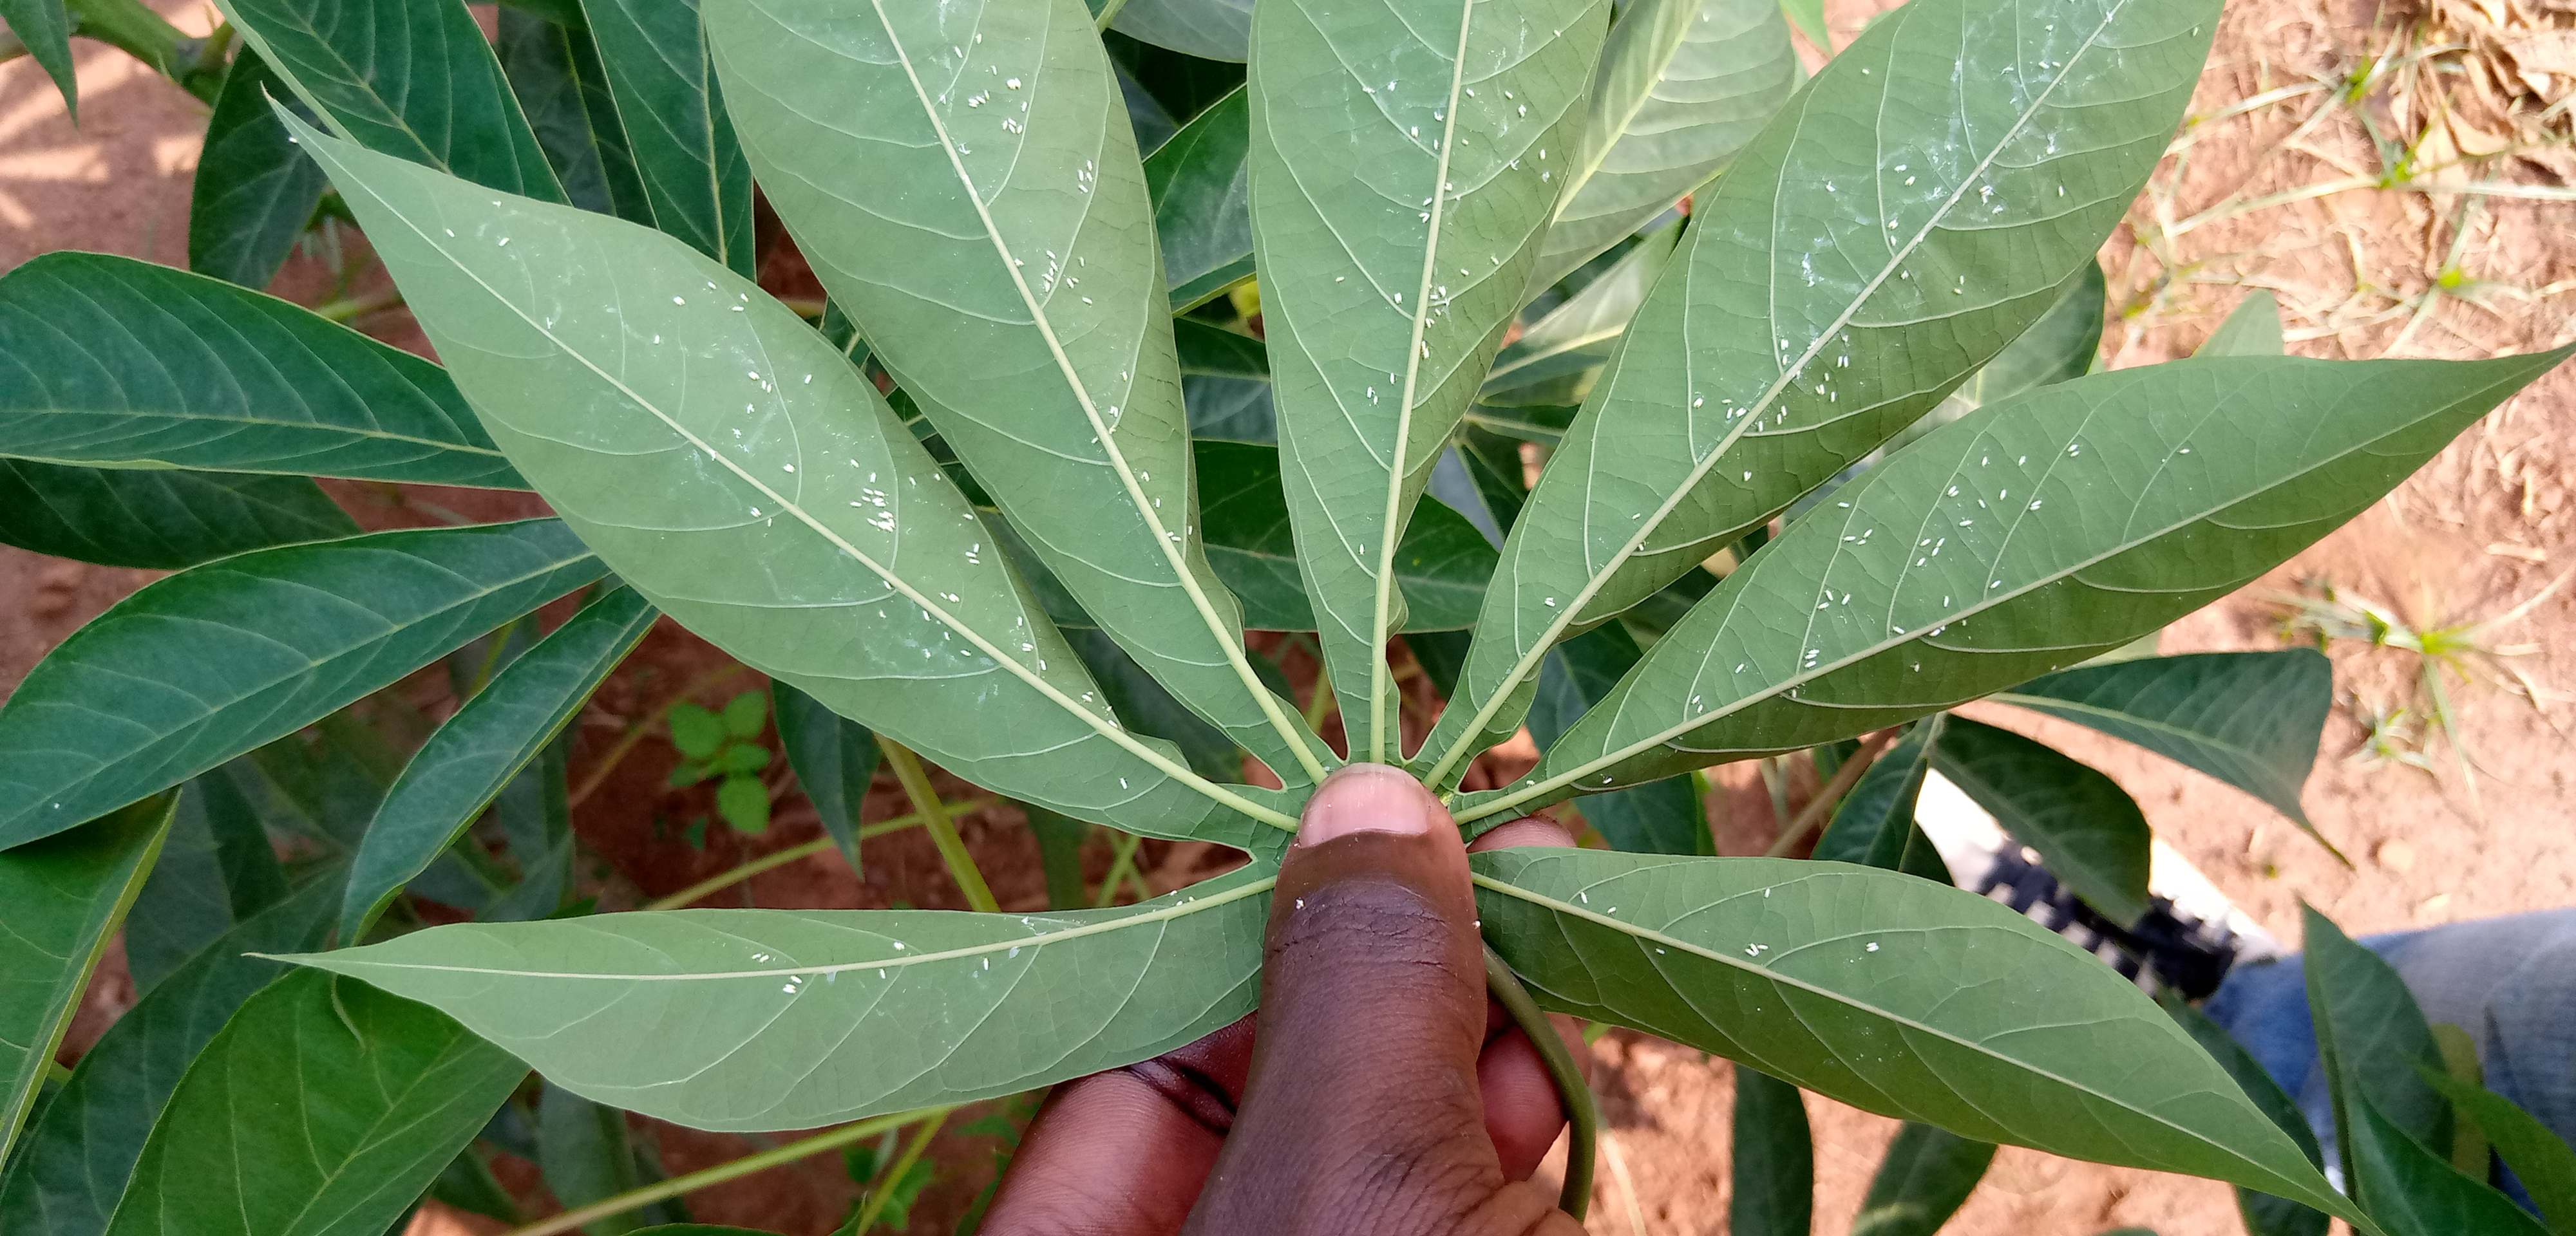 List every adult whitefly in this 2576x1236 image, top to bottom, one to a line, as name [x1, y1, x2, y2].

whitefly [2105, 10, 2114, 24]
whitefly [1701, 12, 1713, 24]
whitefly [2044, 23, 2055, 33]
whitefly [2191, 26, 2200, 38]
whitefly [1553, 28, 1562, 40]
whitefly [975, 32, 983, 44]
whitefly [954, 44, 963, 59]
whitefly [2037, 61, 2052, 70]
whitefly [2050, 61, 2062, 69]
whitefly [991, 64, 998, 77]
whitefly [2000, 66, 2014, 76]
whitefly [1861, 66, 1871, 77]
whitefly [1656, 71, 1666, 84]
whitefly [1006, 76, 1021, 90]
whitefly [1387, 79, 1398, 92]
whitefly [1361, 85, 1376, 95]
whitefly [1465, 86, 1475, 98]
whitefly [983, 88, 992, 100]
whitefly [1504, 89, 1514, 100]
whitefly [938, 93, 947, 105]
whitefly [976, 94, 987, 105]
whitefly [967, 98, 978, 108]
whitefly [1021, 99, 1028, 112]
whitefly [1517, 103, 1528, 118]
whitefly [1433, 111, 1444, 121]
whitefly [1007, 117, 1016, 126]
whitefly [1002, 118, 1008, 132]
whitefly [1008, 123, 1016, 135]
whitefly [1016, 124, 1023, 135]
whitefly [1411, 125, 1419, 138]
whitefly [1461, 136, 1470, 147]
whitefly [1432, 138, 1439, 151]
whitefly [958, 143, 973, 156]
whitefly [2045, 145, 2058, 156]
whitefly [1539, 149, 1548, 163]
whitefly [1508, 158, 1521, 172]
whitefly [1086, 159, 1094, 172]
whitefly [1892, 164, 1908, 174]
whitefly [1077, 168, 1084, 182]
whitefly [1086, 171, 1094, 182]
whitefly [1541, 171, 1553, 184]
whitefly [1903, 175, 1917, 188]
whitefly [1825, 180, 1836, 194]
whitefly [1444, 180, 1454, 193]
whitefly [1077, 183, 1088, 194]
whitefly [1979, 184, 1996, 206]
whitefly [2057, 185, 2065, 199]
whitefly [1422, 195, 1433, 206]
whitefly [491, 200, 503, 208]
whitefly [1991, 203, 2004, 216]
whitefly [1418, 211, 1432, 223]
whitefly [1888, 219, 1899, 232]
whitefly [445, 228, 457, 238]
whitefly [1889, 234, 1897, 247]
whitefly [497, 236, 512, 248]
whitefly [1045, 249, 1057, 260]
whitefly [1079, 256, 1086, 267]
whitefly [1014, 256, 1025, 267]
whitefly [1490, 256, 1500, 265]
whitefly [1049, 259, 1059, 272]
whitefly [1801, 259, 1812, 272]
whitefly [1459, 267, 1471, 277]
whitefly [1899, 268, 1910, 281]
whitefly [1043, 273, 1054, 282]
whitefly [1958, 274, 1967, 286]
whitefly [1335, 275, 1345, 283]
whitefly [1806, 276, 1818, 289]
whitefly [1071, 276, 1081, 283]
whitefly [1066, 277, 1075, 290]
whitefly [707, 280, 717, 290]
whitefly [1044, 280, 1052, 294]
whitefly [1437, 285, 1449, 297]
whitefly [1952, 287, 1964, 295]
whitefly [740, 292, 750, 303]
whitefly [1392, 292, 1403, 305]
whitefly [1428, 293, 1439, 300]
whitefly [672, 295, 687, 307]
whitefly [1082, 295, 1094, 306]
whitefly [731, 305, 745, 312]
whitefly [1433, 307, 1443, 317]
whitefly [545, 315, 555, 331]
whitefly [1425, 316, 1436, 329]
whitefly [654, 333, 661, 345]
whitefly [1841, 333, 1850, 343]
whitefly [1779, 338, 1790, 351]
whitefly [1420, 339, 1431, 360]
whitefly [1781, 353, 1789, 366]
whitefly [1843, 354, 1851, 370]
whitefly [1836, 355, 1842, 368]
whitefly [748, 370, 759, 380]
whitefly [1121, 370, 1129, 382]
whitefly [1389, 371, 1396, 386]
whitefly [1823, 371, 1831, 382]
whitefly [804, 372, 813, 386]
whitefly [761, 378, 766, 391]
whitefly [766, 382, 772, 395]
whitefly [1820, 383, 1825, 396]
whitefly [1814, 384, 1821, 395]
whitefly [1366, 385, 1373, 399]
whitefly [1830, 390, 1837, 404]
whitefly [1372, 394, 1379, 406]
whitefly [1692, 397, 1704, 409]
whitefly [1721, 398, 1732, 404]
whitefly [746, 402, 755, 415]
whitefly [1108, 404, 1119, 418]
whitefly [1779, 404, 1789, 416]
whitefly [1726, 406, 1733, 420]
whitefly [1735, 407, 1748, 418]
whitefly [1776, 413, 1783, 426]
whitefly [1757, 419, 1764, 434]
whitefly [732, 427, 742, 440]
whitefly [1091, 435, 1099, 445]
whitefly [2066, 441, 2079, 452]
whitefly [2178, 447, 2192, 456]
whitefly [2068, 451, 2083, 458]
whitefly [2016, 452, 2027, 468]
whitefly [1981, 454, 1989, 467]
whitefly [850, 458, 860, 469]
whitefly [782, 462, 797, 474]
whitefly [1743, 469, 1752, 483]
whitefly [1142, 470, 1150, 482]
whitefly [869, 471, 877, 484]
whitefly [934, 473, 942, 482]
whitefly [908, 476, 918, 487]
whitefly [1946, 483, 1960, 500]
whitefly [1999, 488, 2006, 502]
whitefly [1155, 496, 1162, 509]
whitefly [1978, 498, 1986, 510]
whitefly [2029, 499, 2041, 512]
whitefly [849, 501, 862, 507]
whitefly [1837, 501, 1850, 509]
whitefly [750, 505, 762, 518]
whitefly [878, 510, 895, 519]
whitefly [962, 512, 974, 521]
whitefly [1631, 512, 1642, 521]
whitefly [767, 517, 773, 529]
whitefly [867, 517, 878, 527]
whitefly [1958, 519, 1974, 527]
whitefly [877, 520, 896, 533]
whitefly [1188, 525, 1194, 536]
whitefly [1862, 528, 1874, 539]
whitefly [1166, 530, 1175, 537]
whitefly [1843, 533, 1856, 543]
whitefly [1171, 535, 1182, 542]
whitefly [1936, 536, 1946, 548]
whitefly [1918, 537, 1931, 547]
whitefly [1856, 539, 1868, 546]
whitefly [973, 542, 981, 554]
whitefly [1359, 542, 1365, 556]
whitefly [1638, 543, 1645, 553]
whitefly [1931, 547, 1939, 559]
whitefly [965, 550, 976, 558]
whitefly [1915, 556, 1927, 568]
whitefly [969, 557, 981, 565]
whitefly [884, 579, 893, 590]
whitefly [1990, 579, 2002, 592]
whitefly [1824, 588, 1834, 601]
whitefly [940, 590, 948, 600]
whitefly [947, 591, 961, 603]
whitefly [1840, 591, 1852, 606]
whitefly [1943, 594, 1951, 608]
whitefly [1544, 595, 1557, 608]
whitefly [1817, 601, 1830, 610]
whitefly [878, 608, 888, 619]
whitefly [922, 608, 933, 622]
whitefly [1016, 615, 1024, 628]
whitefly [1890, 624, 1905, 635]
whitefly [1927, 627, 1941, 637]
whitefly [943, 629, 952, 641]
whitefly [1021, 641, 1034, 651]
whitefly [923, 647, 933, 660]
whitefly [960, 648, 972, 657]
whitefly [1806, 648, 1821, 655]
whitefly [1804, 653, 1820, 660]
whitefly [1039, 657, 1048, 671]
whitefly [1803, 660, 1818, 668]
whitefly [1910, 662, 1921, 673]
whitefly [1734, 662, 1746, 674]
whitefly [2050, 663, 2057, 671]
whitefly [1790, 688, 1797, 698]
whitefly [1080, 693, 1093, 702]
whitefly [1691, 694, 1702, 704]
whitefly [1696, 703, 1704, 716]
whitefly [1107, 718, 1119, 728]
whitefly [1119, 776, 1128, 791]
whitefly [53, 801, 62, 811]
whitefly [1763, 886, 1772, 899]
whitefly [1170, 887, 1178, 897]
whitefly [1580, 891, 1589, 904]
whitefly [1187, 894, 1195, 901]
whitefly [1175, 898, 1184, 907]
whitefly [1605, 906, 1620, 916]
whitefly [1020, 915, 1031, 924]
whitefly [893, 940, 906, 951]
whitefly [1864, 941, 1880, 953]
whitefly [1745, 941, 1759, 959]
whitefly [1757, 943, 1772, 951]
whitefly [1655, 948, 1666, 957]
whitefly [750, 952, 762, 958]
whitefly [759, 953, 770, 963]
whitefly [982, 956, 990, 971]
whitefly [880, 967, 886, 981]
whitefly [790, 974, 804, 984]
whitefly [782, 982, 797, 995]